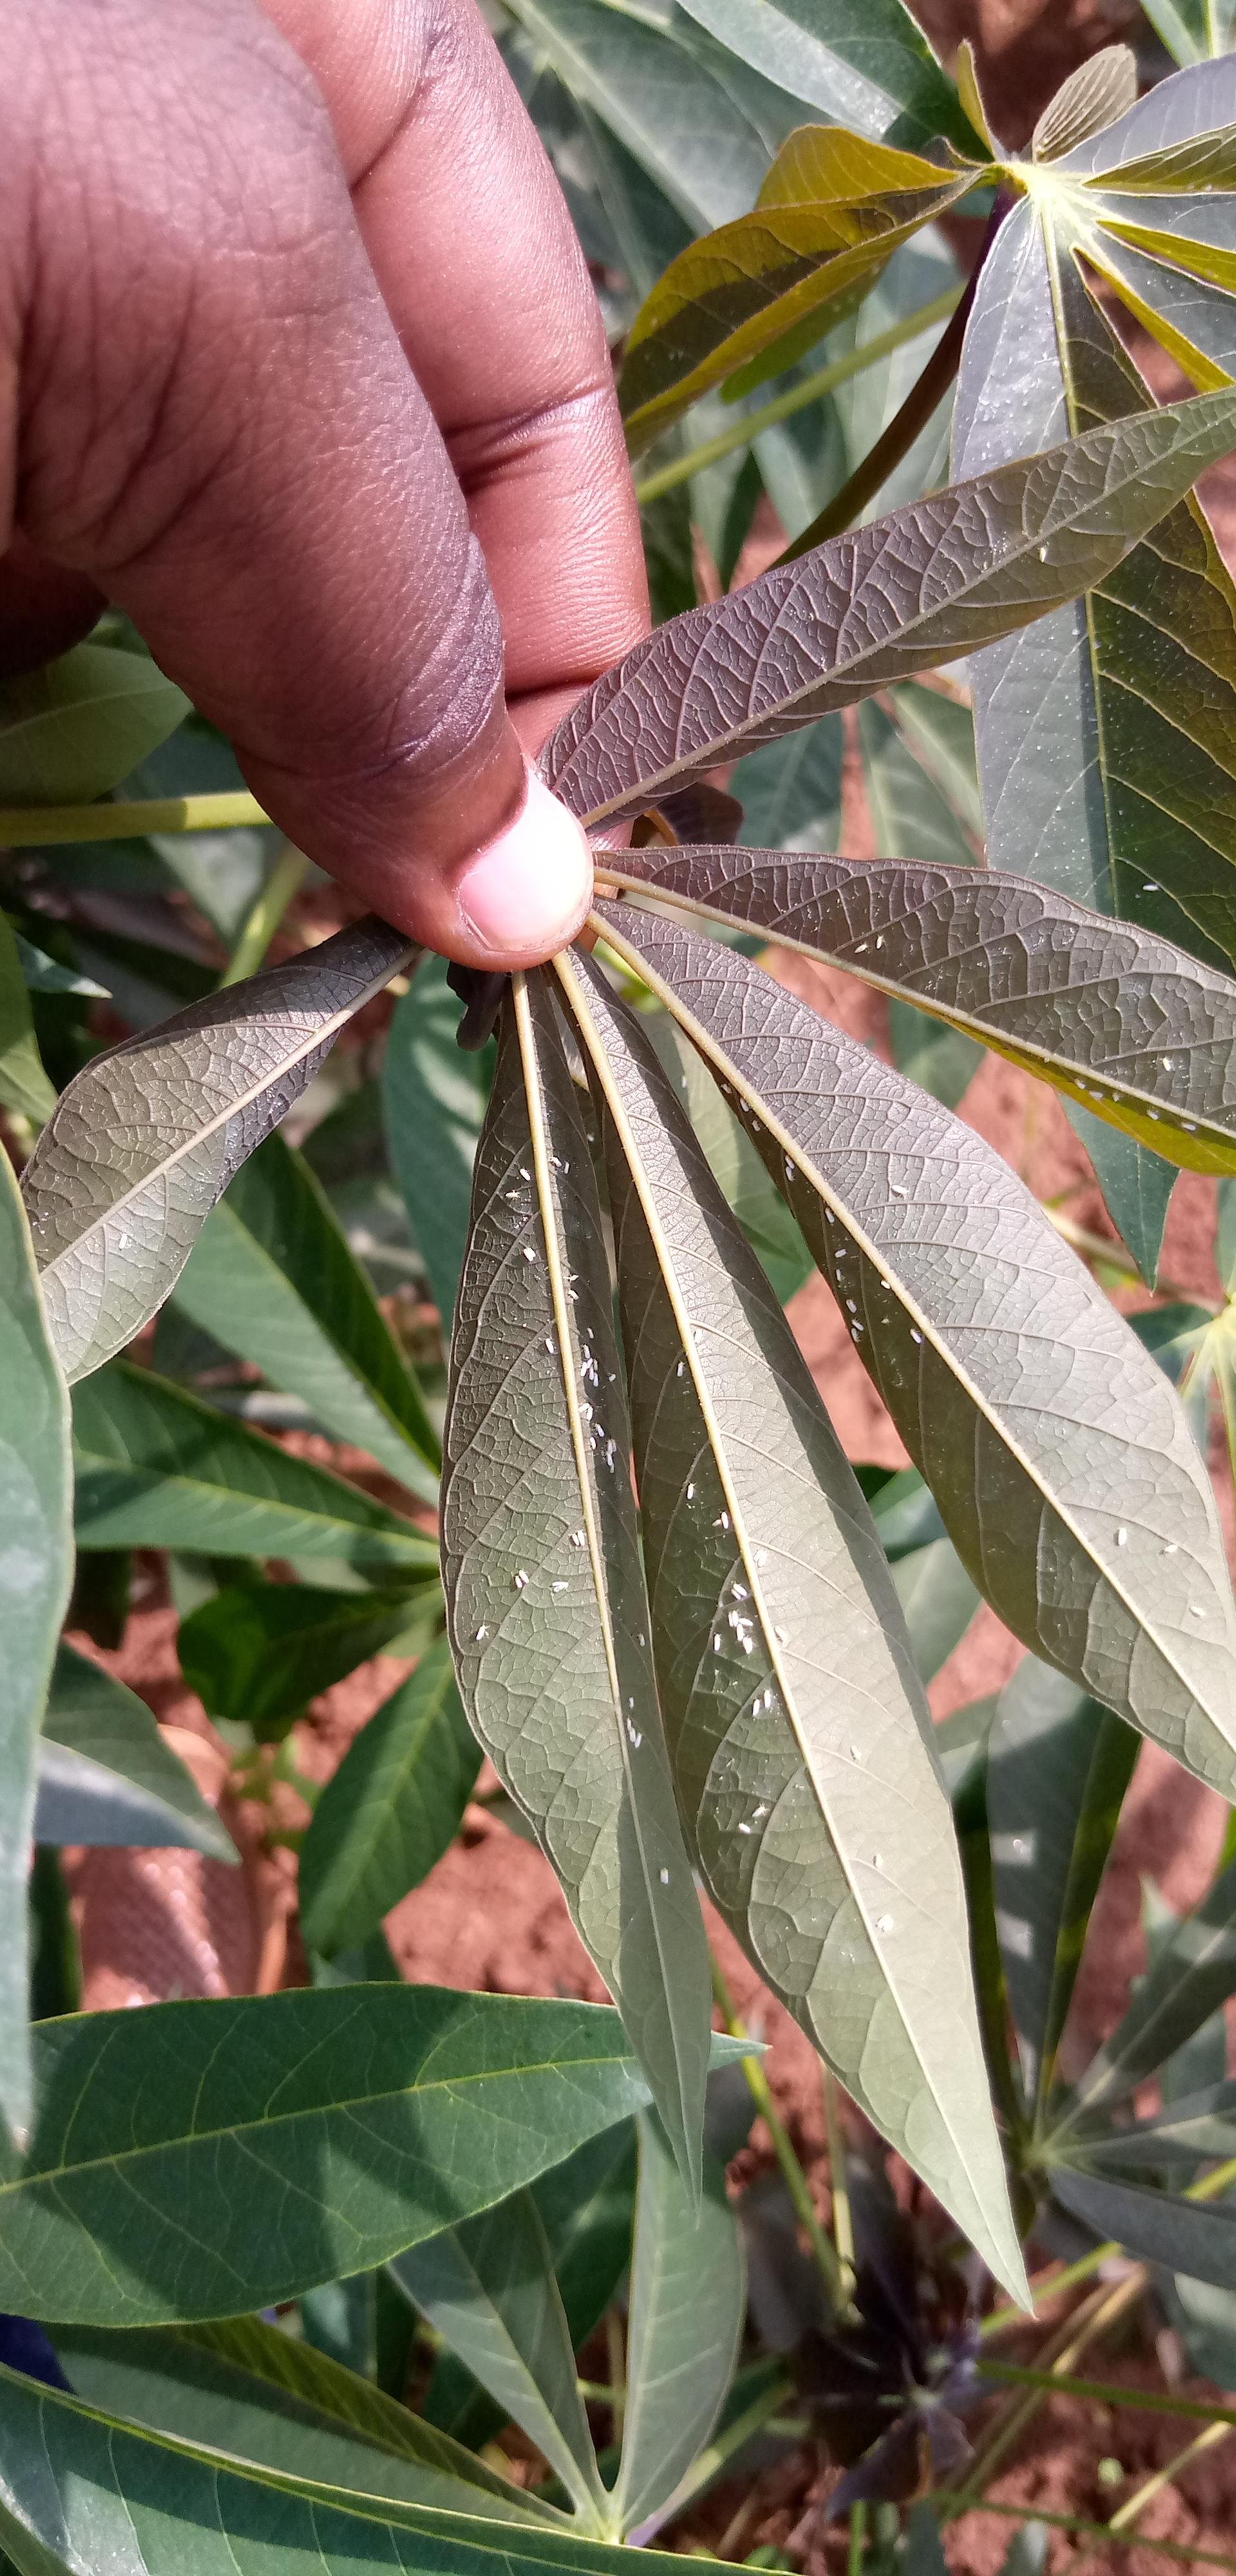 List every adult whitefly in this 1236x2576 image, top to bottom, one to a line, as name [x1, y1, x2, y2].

whitefly [1036, 545, 1050, 566]
whitefly [873, 933, 885, 952]
whitefly [853, 942, 870, 956]
whitefly [1160, 1056, 1176, 1075]
whitefly [1073, 1077, 1085, 1091]
whitefly [720, 1081, 733, 1095]
whitefly [1110, 1090, 1121, 1104]
whitefly [1087, 1090, 1104, 1102]
whitefly [737, 1095, 751, 1113]
whitefly [1144, 1108, 1160, 1123]
whitefly [750, 1118, 763, 1133]
whitefly [1180, 1119, 1197, 1133]
whitefly [783, 1153, 796, 1170]
whitefly [548, 1155, 563, 1170]
whitefly [563, 1160, 571, 1176]
whitefly [784, 1166, 794, 1183]
whitefly [518, 1167, 532, 1182]
whitefly [890, 1183, 910, 1197]
whitefly [502, 1189, 523, 1201]
whitefly [823, 1205, 839, 1225]
whitefly [115, 1229, 133, 1253]
whitefly [527, 1246, 537, 1258]
whitefly [832, 1246, 851, 1260]
whitefly [521, 1247, 534, 1263]
whitefly [834, 1267, 844, 1283]
whitefly [566, 1273, 581, 1284]
whitefly [879, 1278, 893, 1291]
whitefly [566, 1288, 580, 1302]
whitefly [843, 1297, 861, 1314]
whitefly [878, 1315, 890, 1326]
whitefly [849, 1318, 865, 1332]
whitefly [584, 1325, 596, 1341]
whitefly [908, 1327, 926, 1346]
whitefly [848, 1328, 862, 1345]
whitefly [543, 1336, 556, 1356]
whitefly [581, 1343, 593, 1359]
whitefly [586, 1357, 594, 1369]
whitefly [593, 1358, 599, 1371]
whitefly [673, 1358, 688, 1380]
whitefly [579, 1360, 586, 1378]
whitefly [588, 1365, 594, 1381]
whitefly [593, 1370, 600, 1389]
whitefly [606, 1372, 617, 1383]
whitefly [577, 1402, 590, 1414]
whitefly [585, 1405, 594, 1422]
whitefly [593, 1422, 605, 1437]
whitefly [588, 1436, 597, 1451]
whitefly [606, 1438, 613, 1455]
whitefly [603, 1452, 615, 1466]
whitefly [684, 1480, 698, 1501]
whitefly [720, 1508, 731, 1530]
whitefly [708, 1518, 722, 1529]
whitefly [1116, 1523, 1130, 1549]
whitefly [576, 1529, 588, 1548]
whitefly [570, 1532, 579, 1548]
whitefly [1163, 1542, 1179, 1555]
whitefly [752, 1548, 764, 1562]
whitefly [757, 1551, 769, 1570]
whitefly [518, 1568, 531, 1585]
whitefly [514, 1575, 524, 1590]
whitefly [549, 1579, 571, 1595]
whitefly [731, 1582, 750, 1598]
whitefly [729, 1586, 742, 1600]
whitefly [1188, 1603, 1208, 1620]
whitefly [727, 1609, 733, 1629]
whitefly [731, 1609, 738, 1628]
whitefly [737, 1616, 754, 1627]
whitefly [473, 1621, 491, 1642]
whitefly [735, 1622, 744, 1642]
whitefly [772, 1623, 791, 1644]
whitefly [635, 1630, 648, 1650]
whitefly [711, 1631, 723, 1652]
whitefly [742, 1636, 749, 1655]
whitefly [747, 1636, 754, 1653]
whitefly [762, 1687, 774, 1711]
whitefly [627, 1694, 636, 1709]
whitefly [751, 1697, 761, 1718]
whitefly [624, 1714, 632, 1732]
whitefly [628, 1727, 636, 1743]
whitefly [633, 1730, 642, 1750]
whitefly [848, 1743, 864, 1762]
whitefly [749, 1804, 767, 1820]
whitefly [736, 1821, 752, 1834]
whitefly [872, 1851, 885, 1870]
whitefly [664, 1864, 670, 1887]
whitefly [658, 1868, 664, 1884]
whitefly [876, 1913, 892, 1929]
whitefly [882, 1918, 895, 1933]